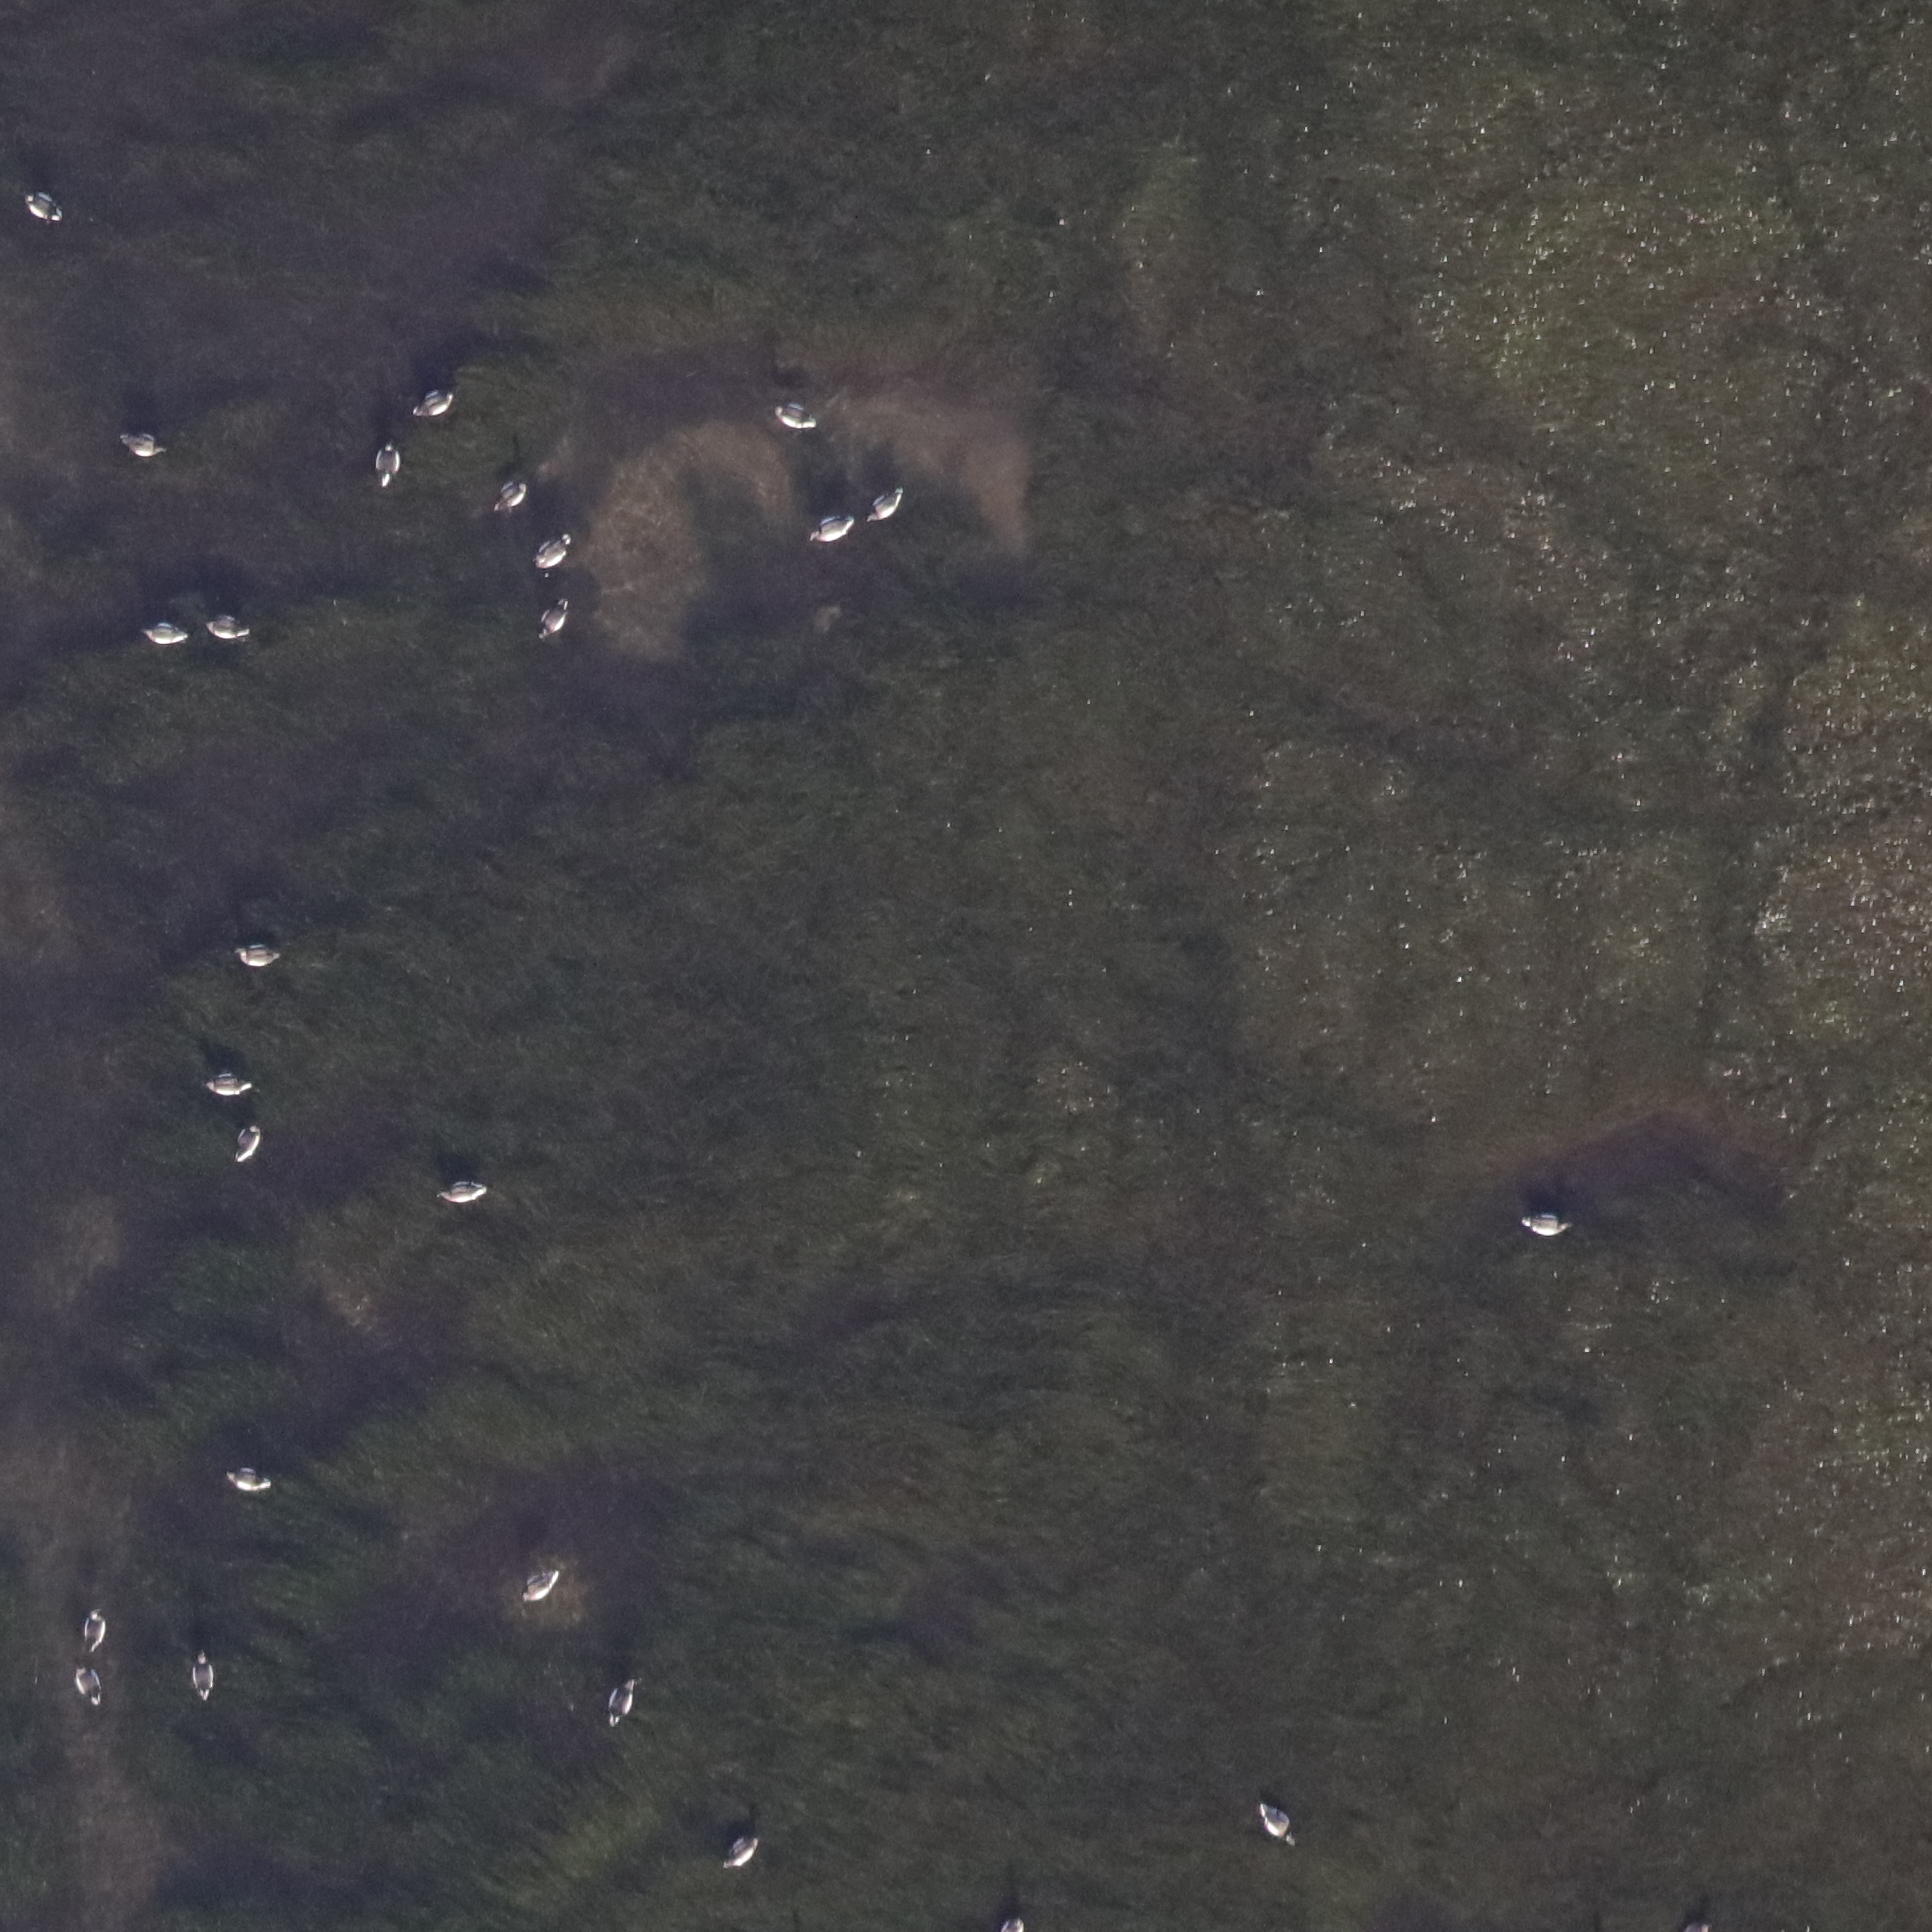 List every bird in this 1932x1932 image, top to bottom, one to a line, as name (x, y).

brant (43, 208)
brant (434, 403)
brant (795, 415)
brant (141, 445)
brant (388, 463)
brant (511, 496)
brant (887, 506)
brant (833, 526)
brant (551, 553)
brant (553, 620)
brant (227, 627)
brant (166, 632)
brant (259, 956)
brant (227, 1084)
brant (247, 1143)
brant (462, 1190)
brant (1546, 1222)
brant (249, 1478)
brant (540, 1584)
brant (95, 1631)
brant (201, 1673)
brant (90, 1683)
brant (621, 1701)
brant (1276, 1820)
brant (740, 1848)